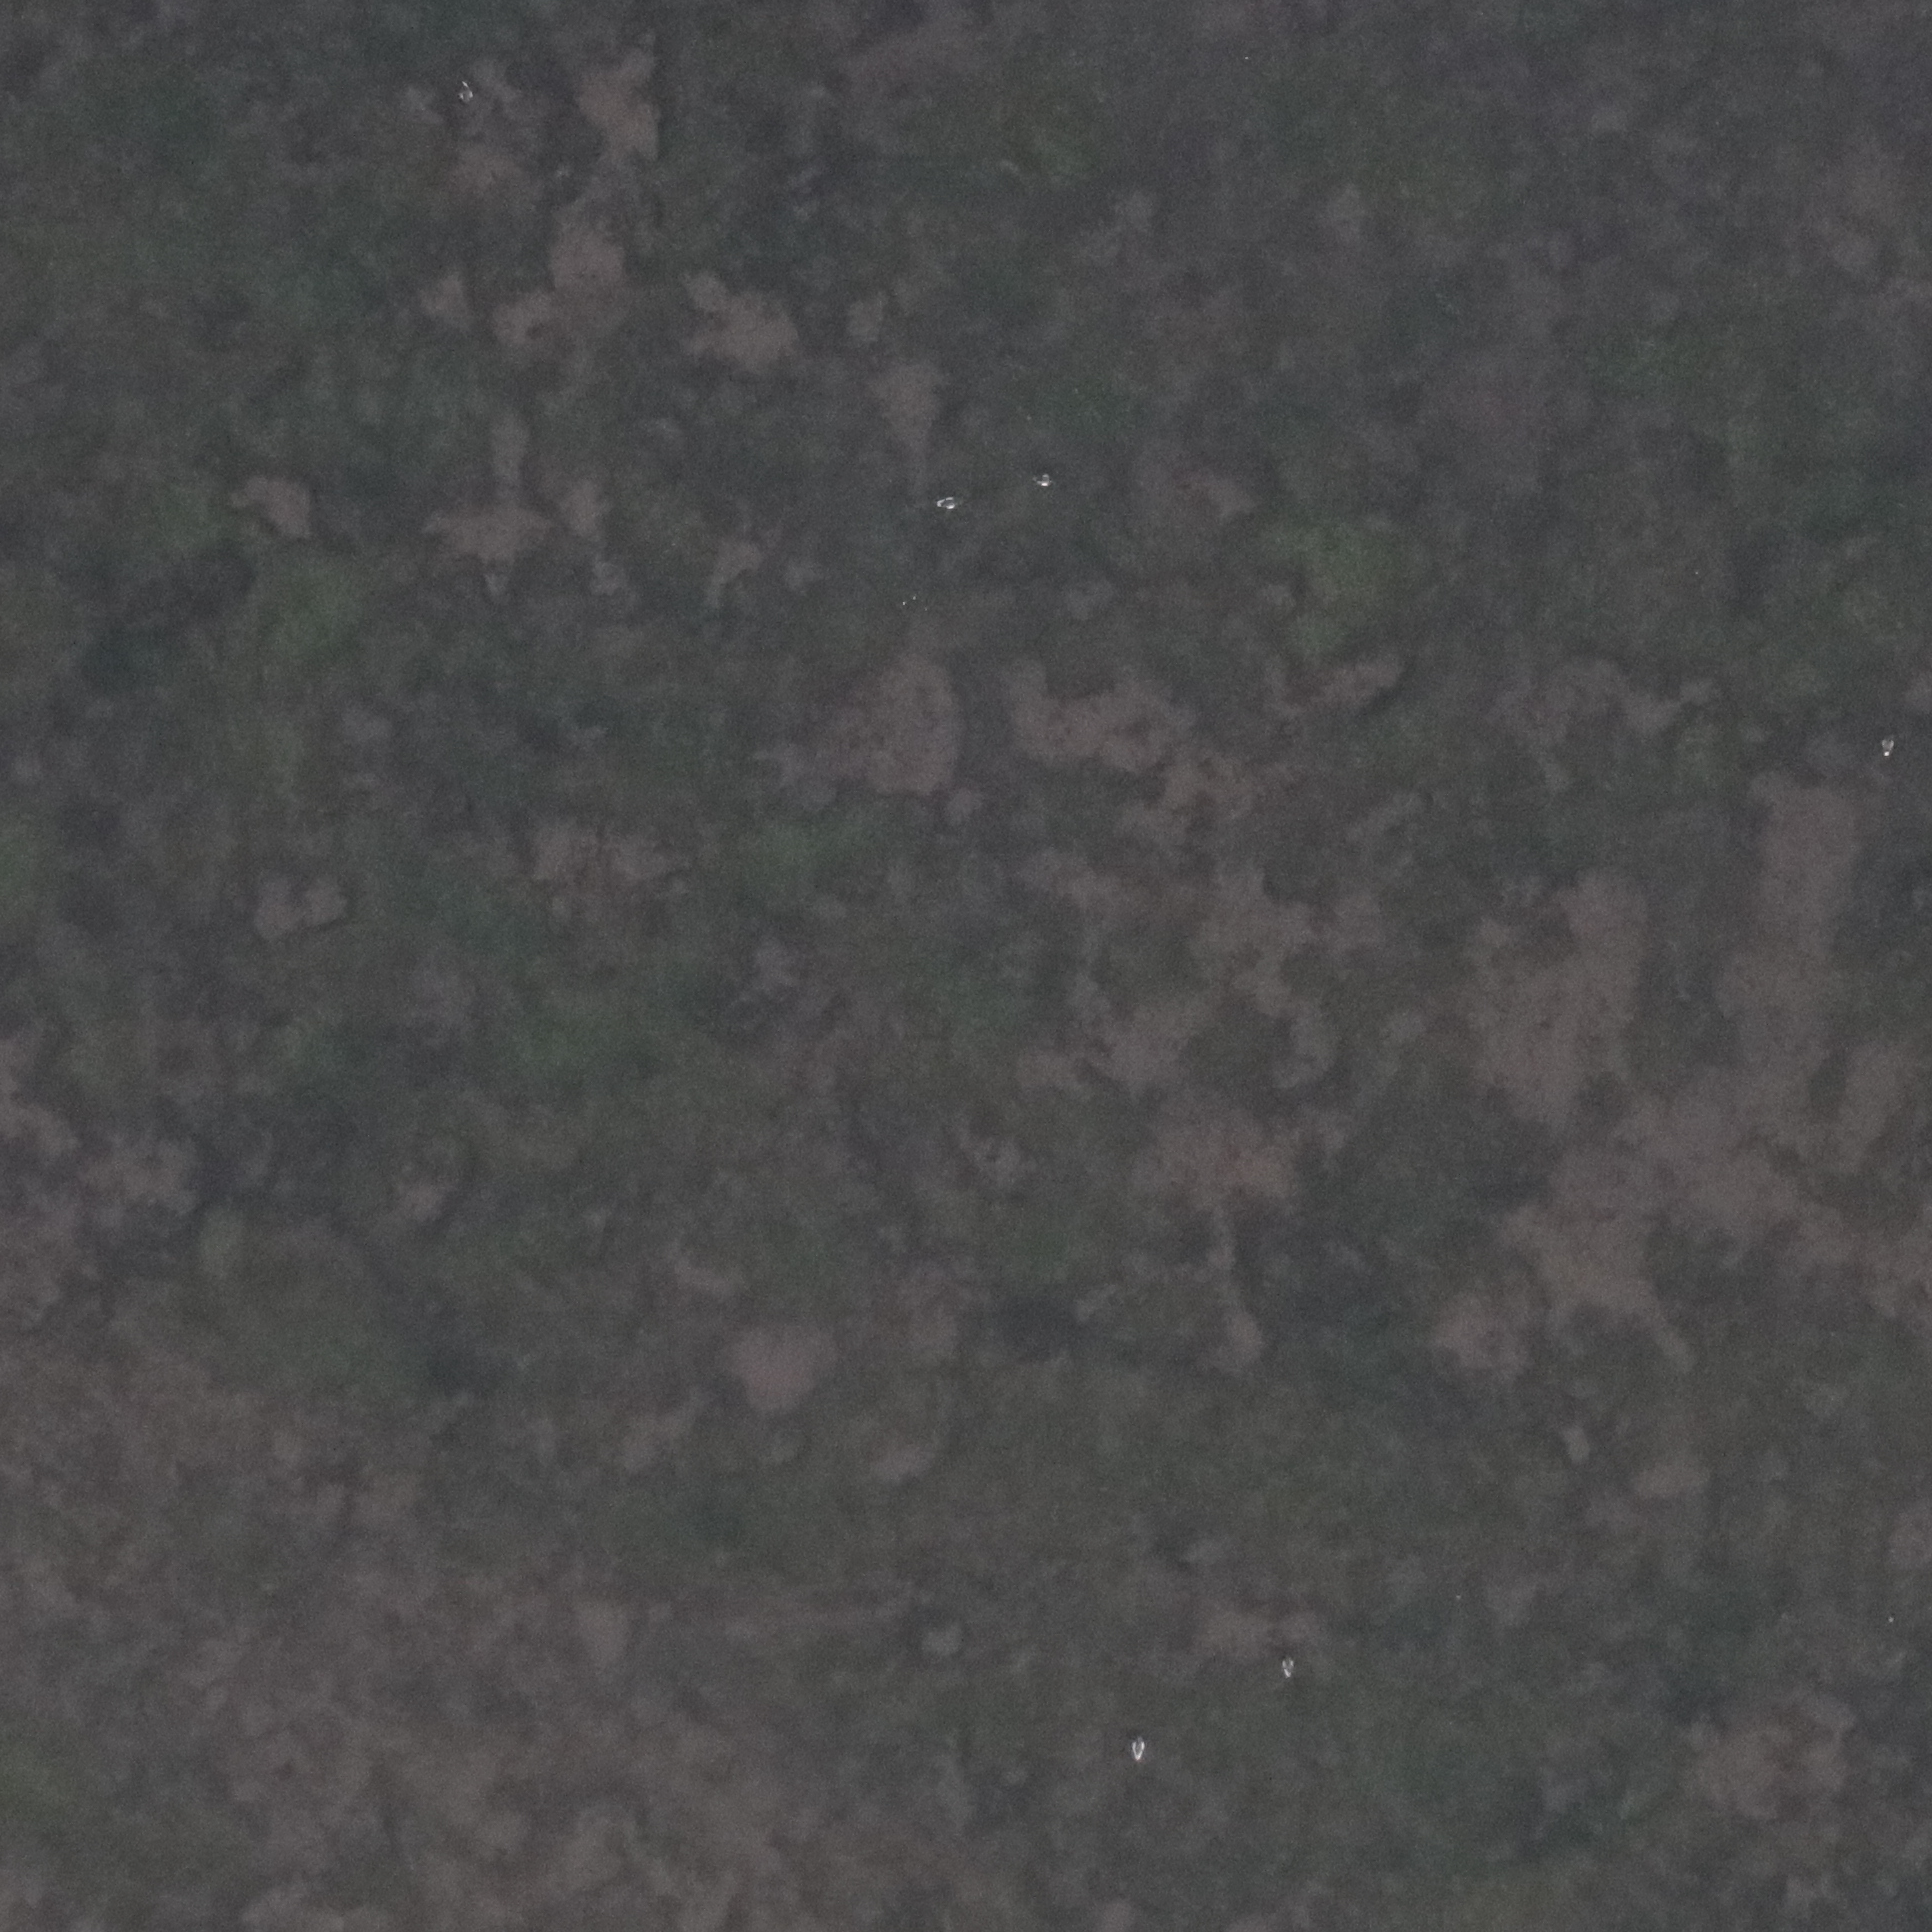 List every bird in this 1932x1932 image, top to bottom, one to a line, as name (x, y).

brant (464, 95)
brant (1044, 480)
brant (948, 503)
brant (1887, 746)
brant (1288, 1667)
brant (1138, 1747)